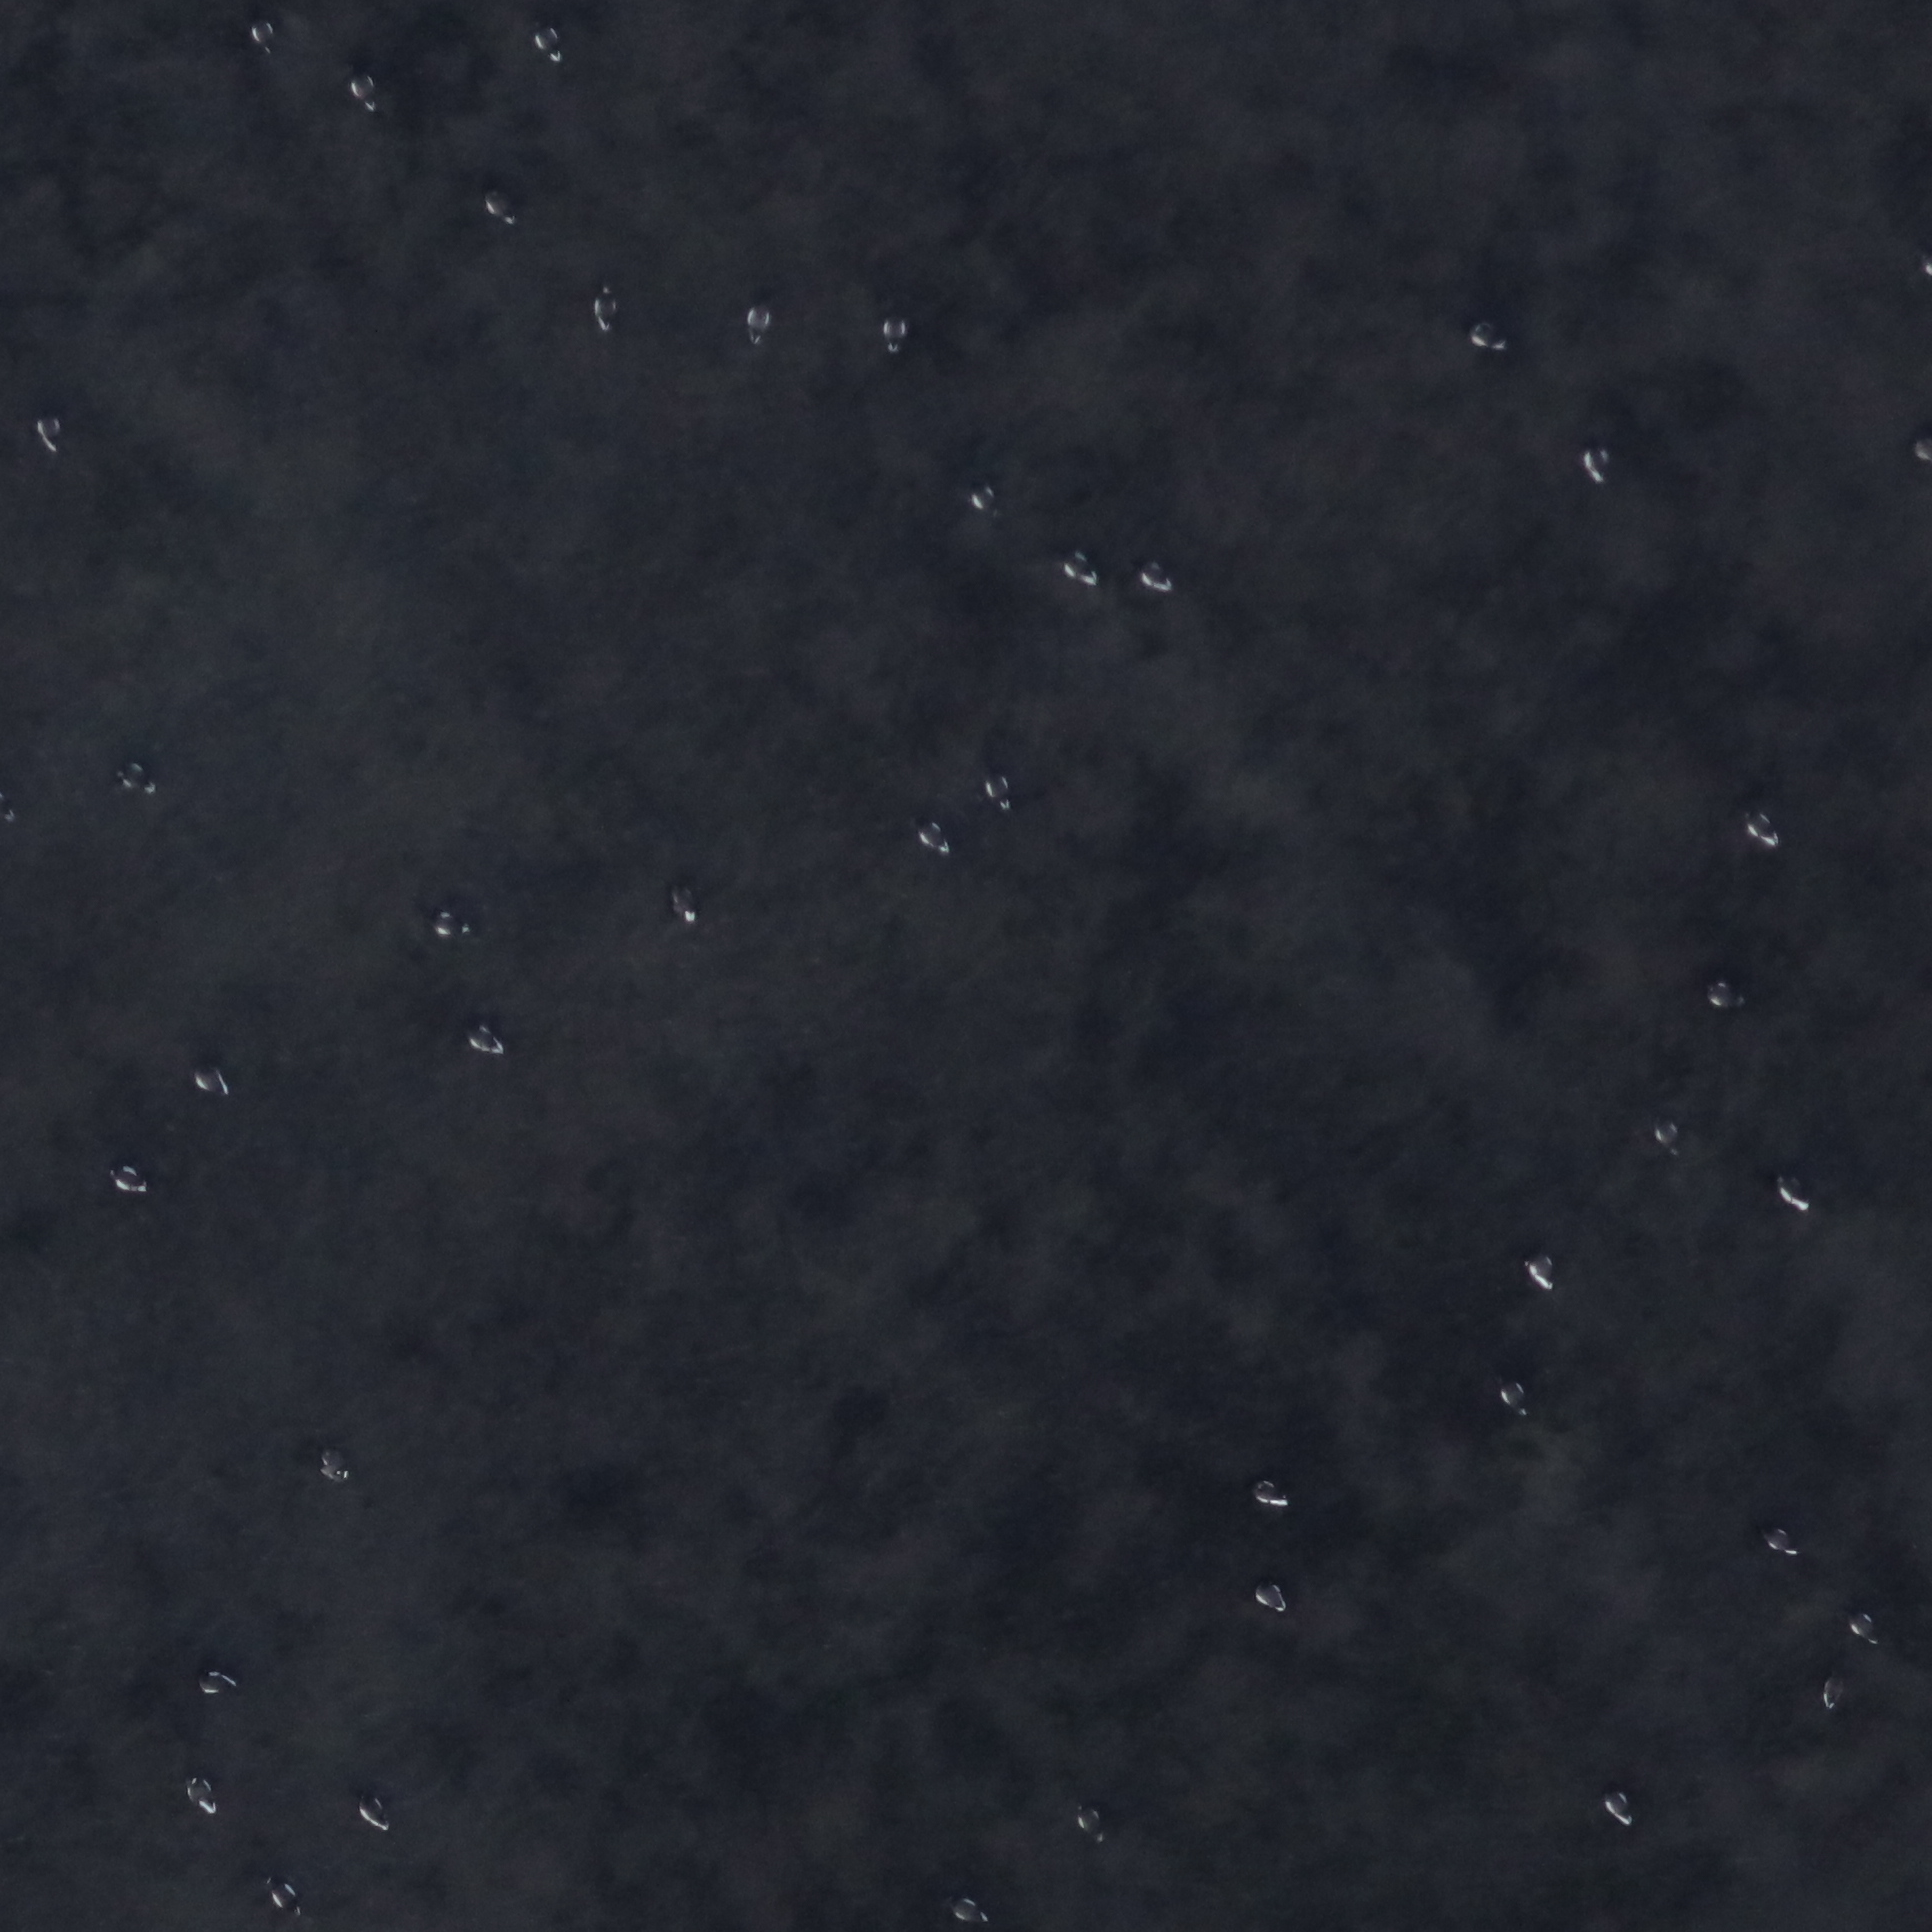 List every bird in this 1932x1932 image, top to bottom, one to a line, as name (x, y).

brant (262, 36)
brant (548, 40)
brant (365, 87)
brant (501, 205)
brant (604, 309)
brant (759, 320)
brant (894, 333)
brant (1488, 336)
brant (50, 429)
brant (1597, 461)
brant (986, 498)
brant (1081, 567)
brant (1154, 576)
brant (137, 777)
brant (997, 790)
brant (1763, 827)
brant (933, 836)
brant (682, 904)
brant (448, 924)
brant (1724, 995)
brant (485, 1038)
brant (209, 1080)
brant (1666, 1132)
brant (130, 1179)
brant (1789, 1187)
brant (1541, 1268)
brant (1514, 1397)
brant (335, 1465)
brant (1268, 1493)
brant (1780, 1540)
brant (1270, 1596)
brant (1862, 1624)
brant (217, 1683)
brant (1832, 1690)
brant (201, 1793)
brant (1620, 1806)
brant (373, 1810)
brant (1092, 1822)
brant (284, 1896)
brant (967, 1910)